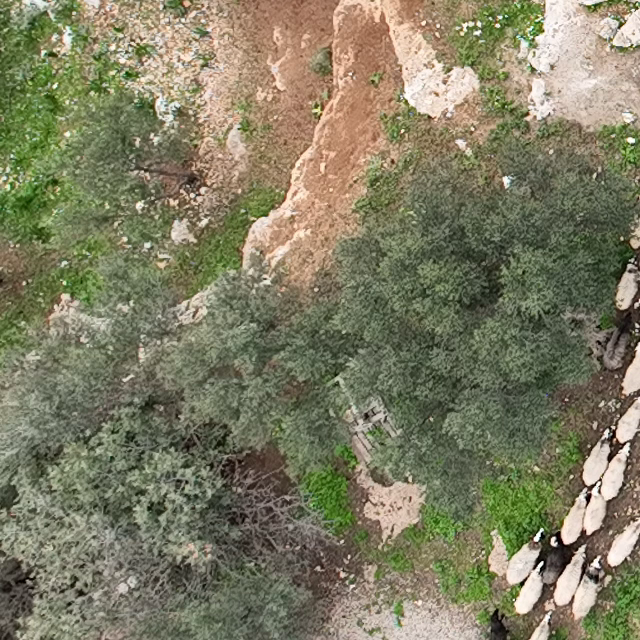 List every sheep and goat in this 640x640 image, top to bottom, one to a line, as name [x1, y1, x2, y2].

sheep [629, 195, 639, 249]
sheep [616, 254, 638, 311]
sheep [602, 311, 633, 369]
sheep [566, 315, 610, 353]
sheep [621, 340, 639, 396]
sheep [616, 397, 639, 442]
sheep [582, 426, 615, 487]
sheep [601, 443, 631, 500]
sheep [583, 481, 608, 536]
sheep [560, 487, 588, 545]
sheep [608, 512, 639, 566]
sheep [506, 528, 545, 585]
sheep [541, 532, 564, 585]
sheep [554, 544, 588, 606]
sheep [572, 555, 601, 622]
sheep [514, 561, 545, 613]
sheep [491, 608, 511, 634]
sheep [532, 609, 555, 634]